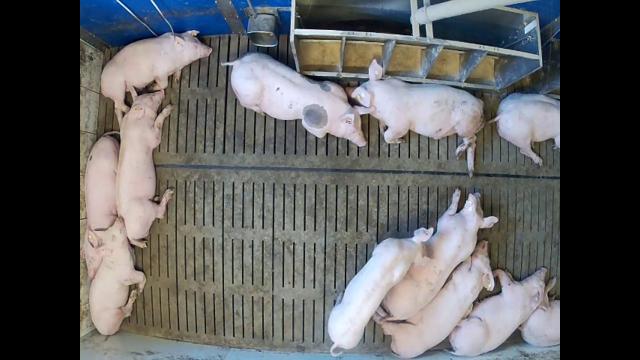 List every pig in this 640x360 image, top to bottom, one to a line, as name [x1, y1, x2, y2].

pig [101, 28, 212, 127]
pig [219, 51, 377, 152]
pig [346, 57, 488, 180]
pig [117, 88, 175, 247]
pig [487, 92, 560, 166]
pig [83, 131, 117, 278]
pig [378, 187, 501, 324]
pig [89, 218, 149, 336]
pig [325, 225, 437, 357]
pig [373, 239, 496, 356]
pig [447, 265, 549, 357]
pig [517, 277, 560, 350]